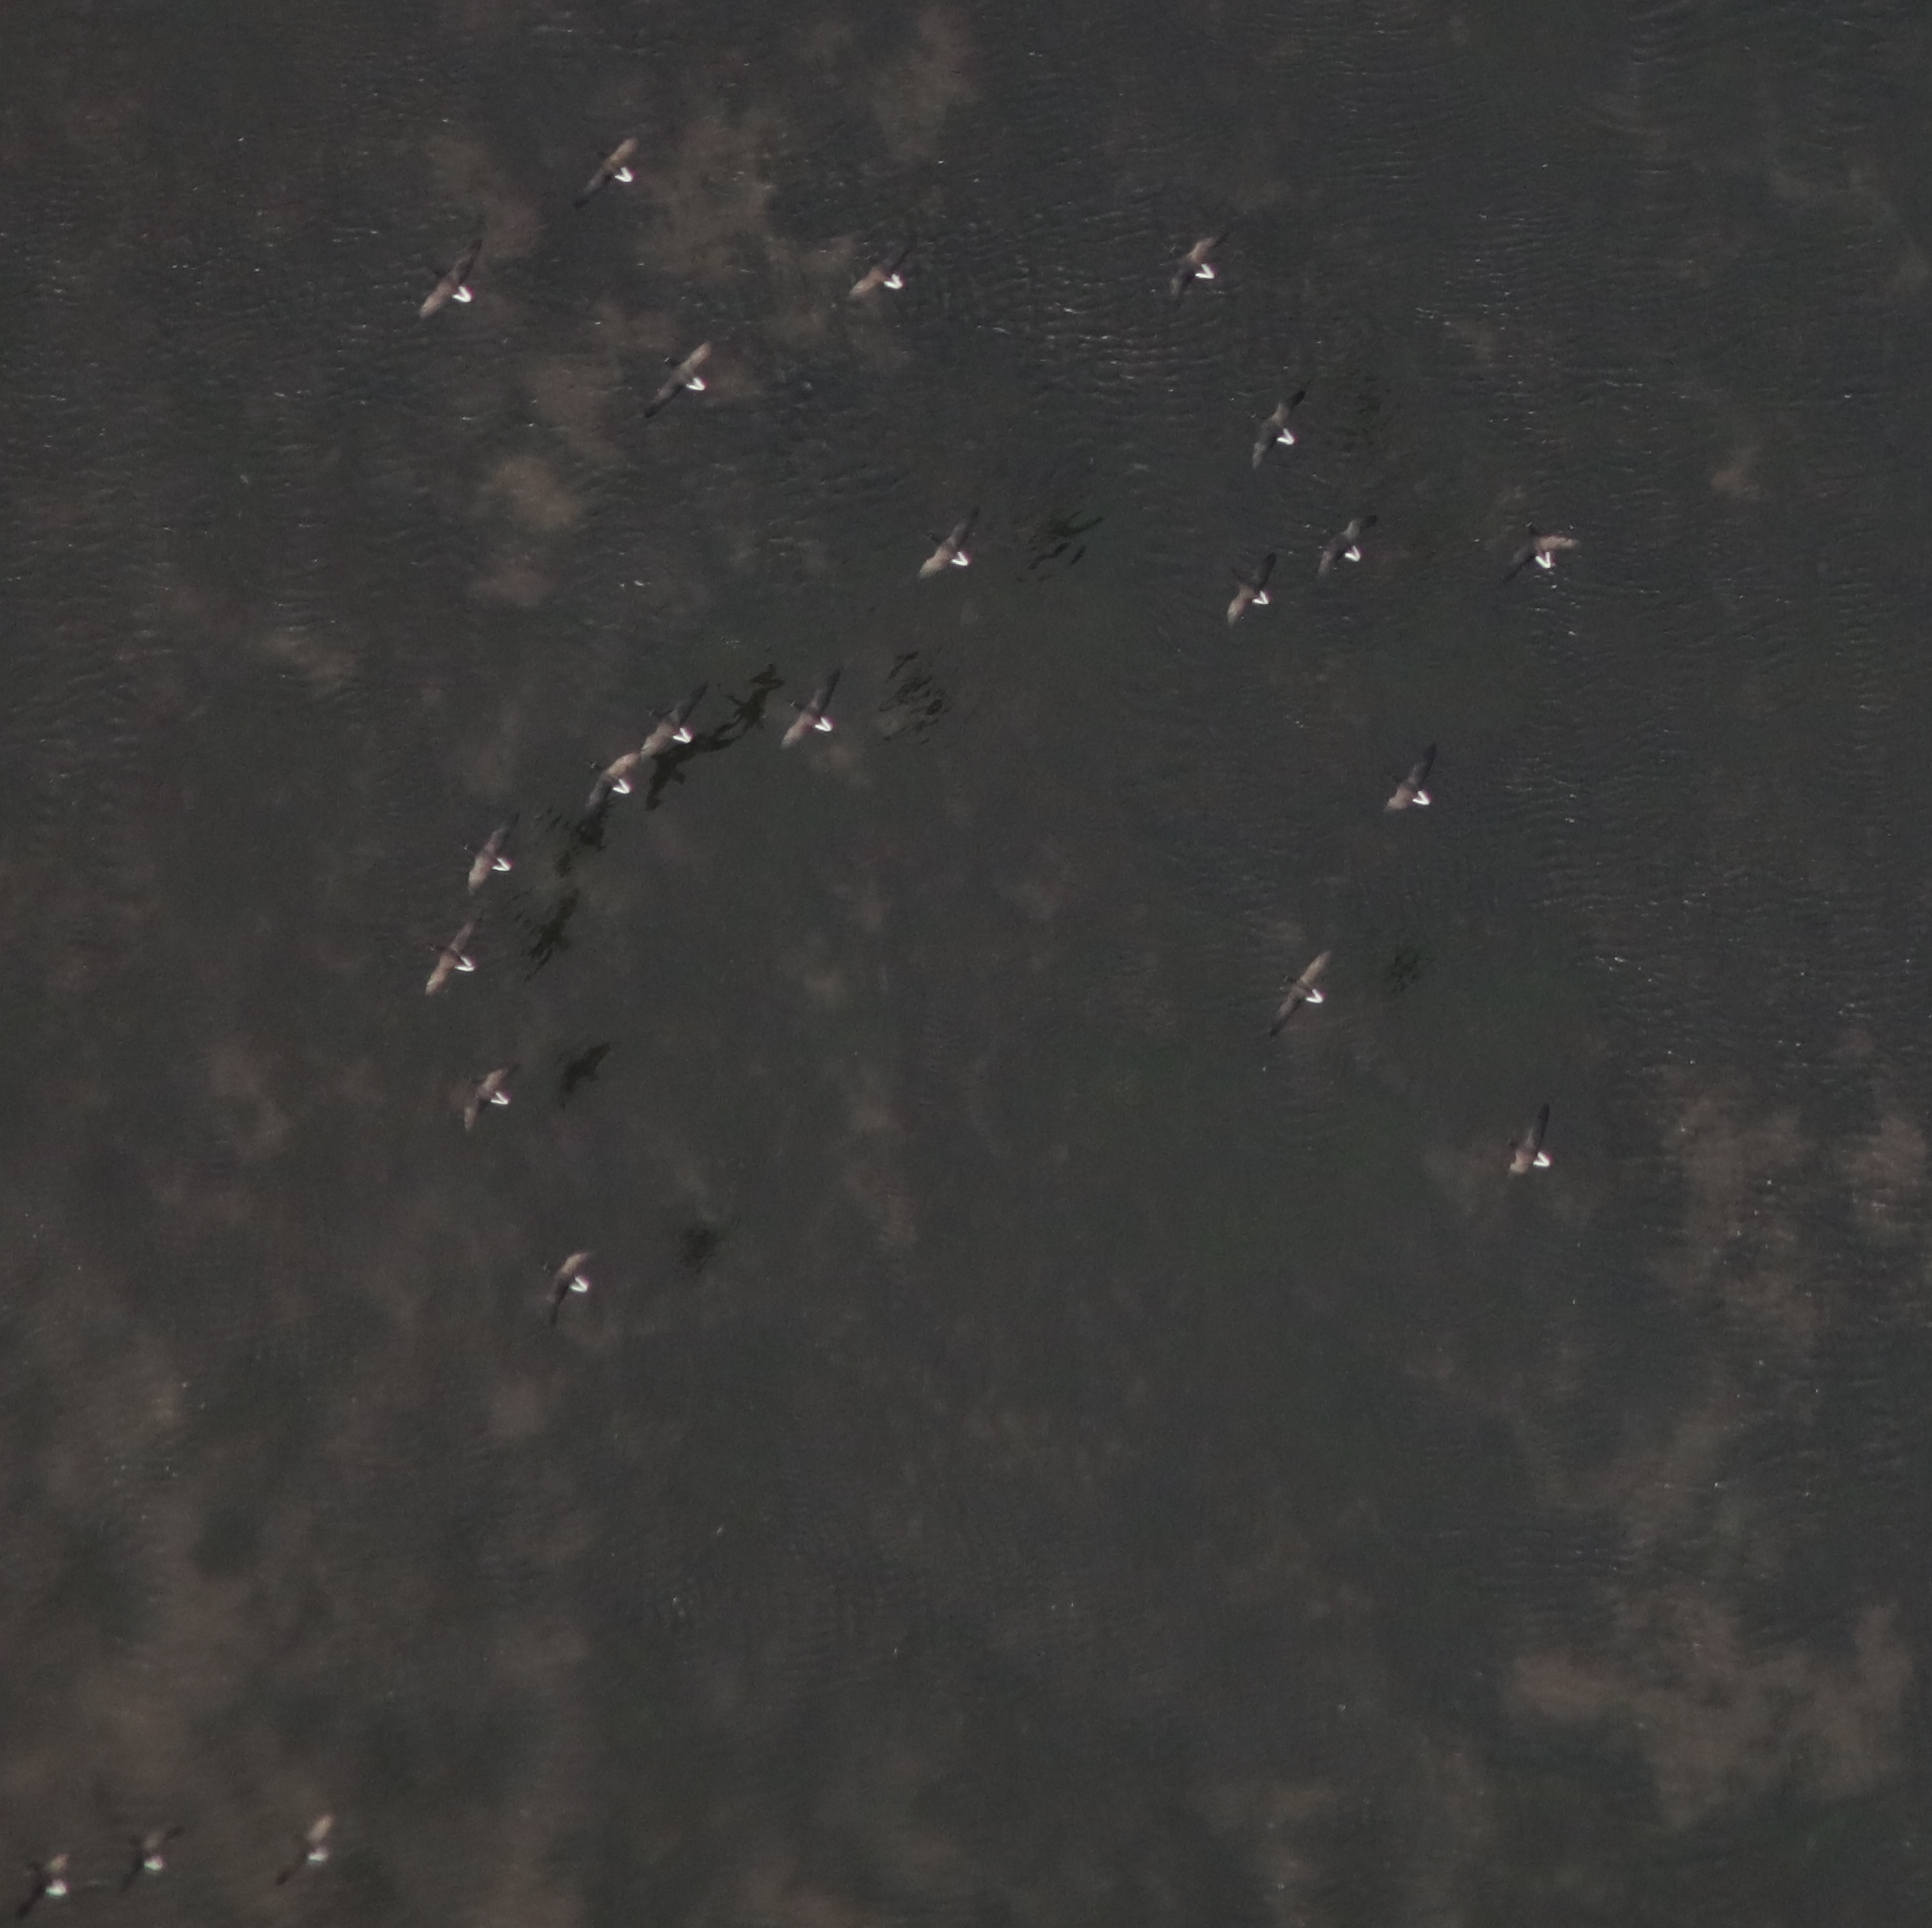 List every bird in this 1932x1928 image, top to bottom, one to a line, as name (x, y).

brant (612, 170)
brant (1201, 263)
brant (880, 276)
brant (452, 289)
brant (685, 373)
brant (1270, 430)
brant (1341, 544)
brant (1537, 546)
brant (949, 548)
brant (1246, 587)
brant (813, 714)
brant (670, 728)
brant (607, 775)
brant (1413, 789)
brant (491, 859)
brant (455, 958)
brant (1304, 987)
brant (482, 1092)
brant (1531, 1152)
brant (562, 1278)
brant (308, 1848)
brant (145, 1854)
brant (42, 1878)